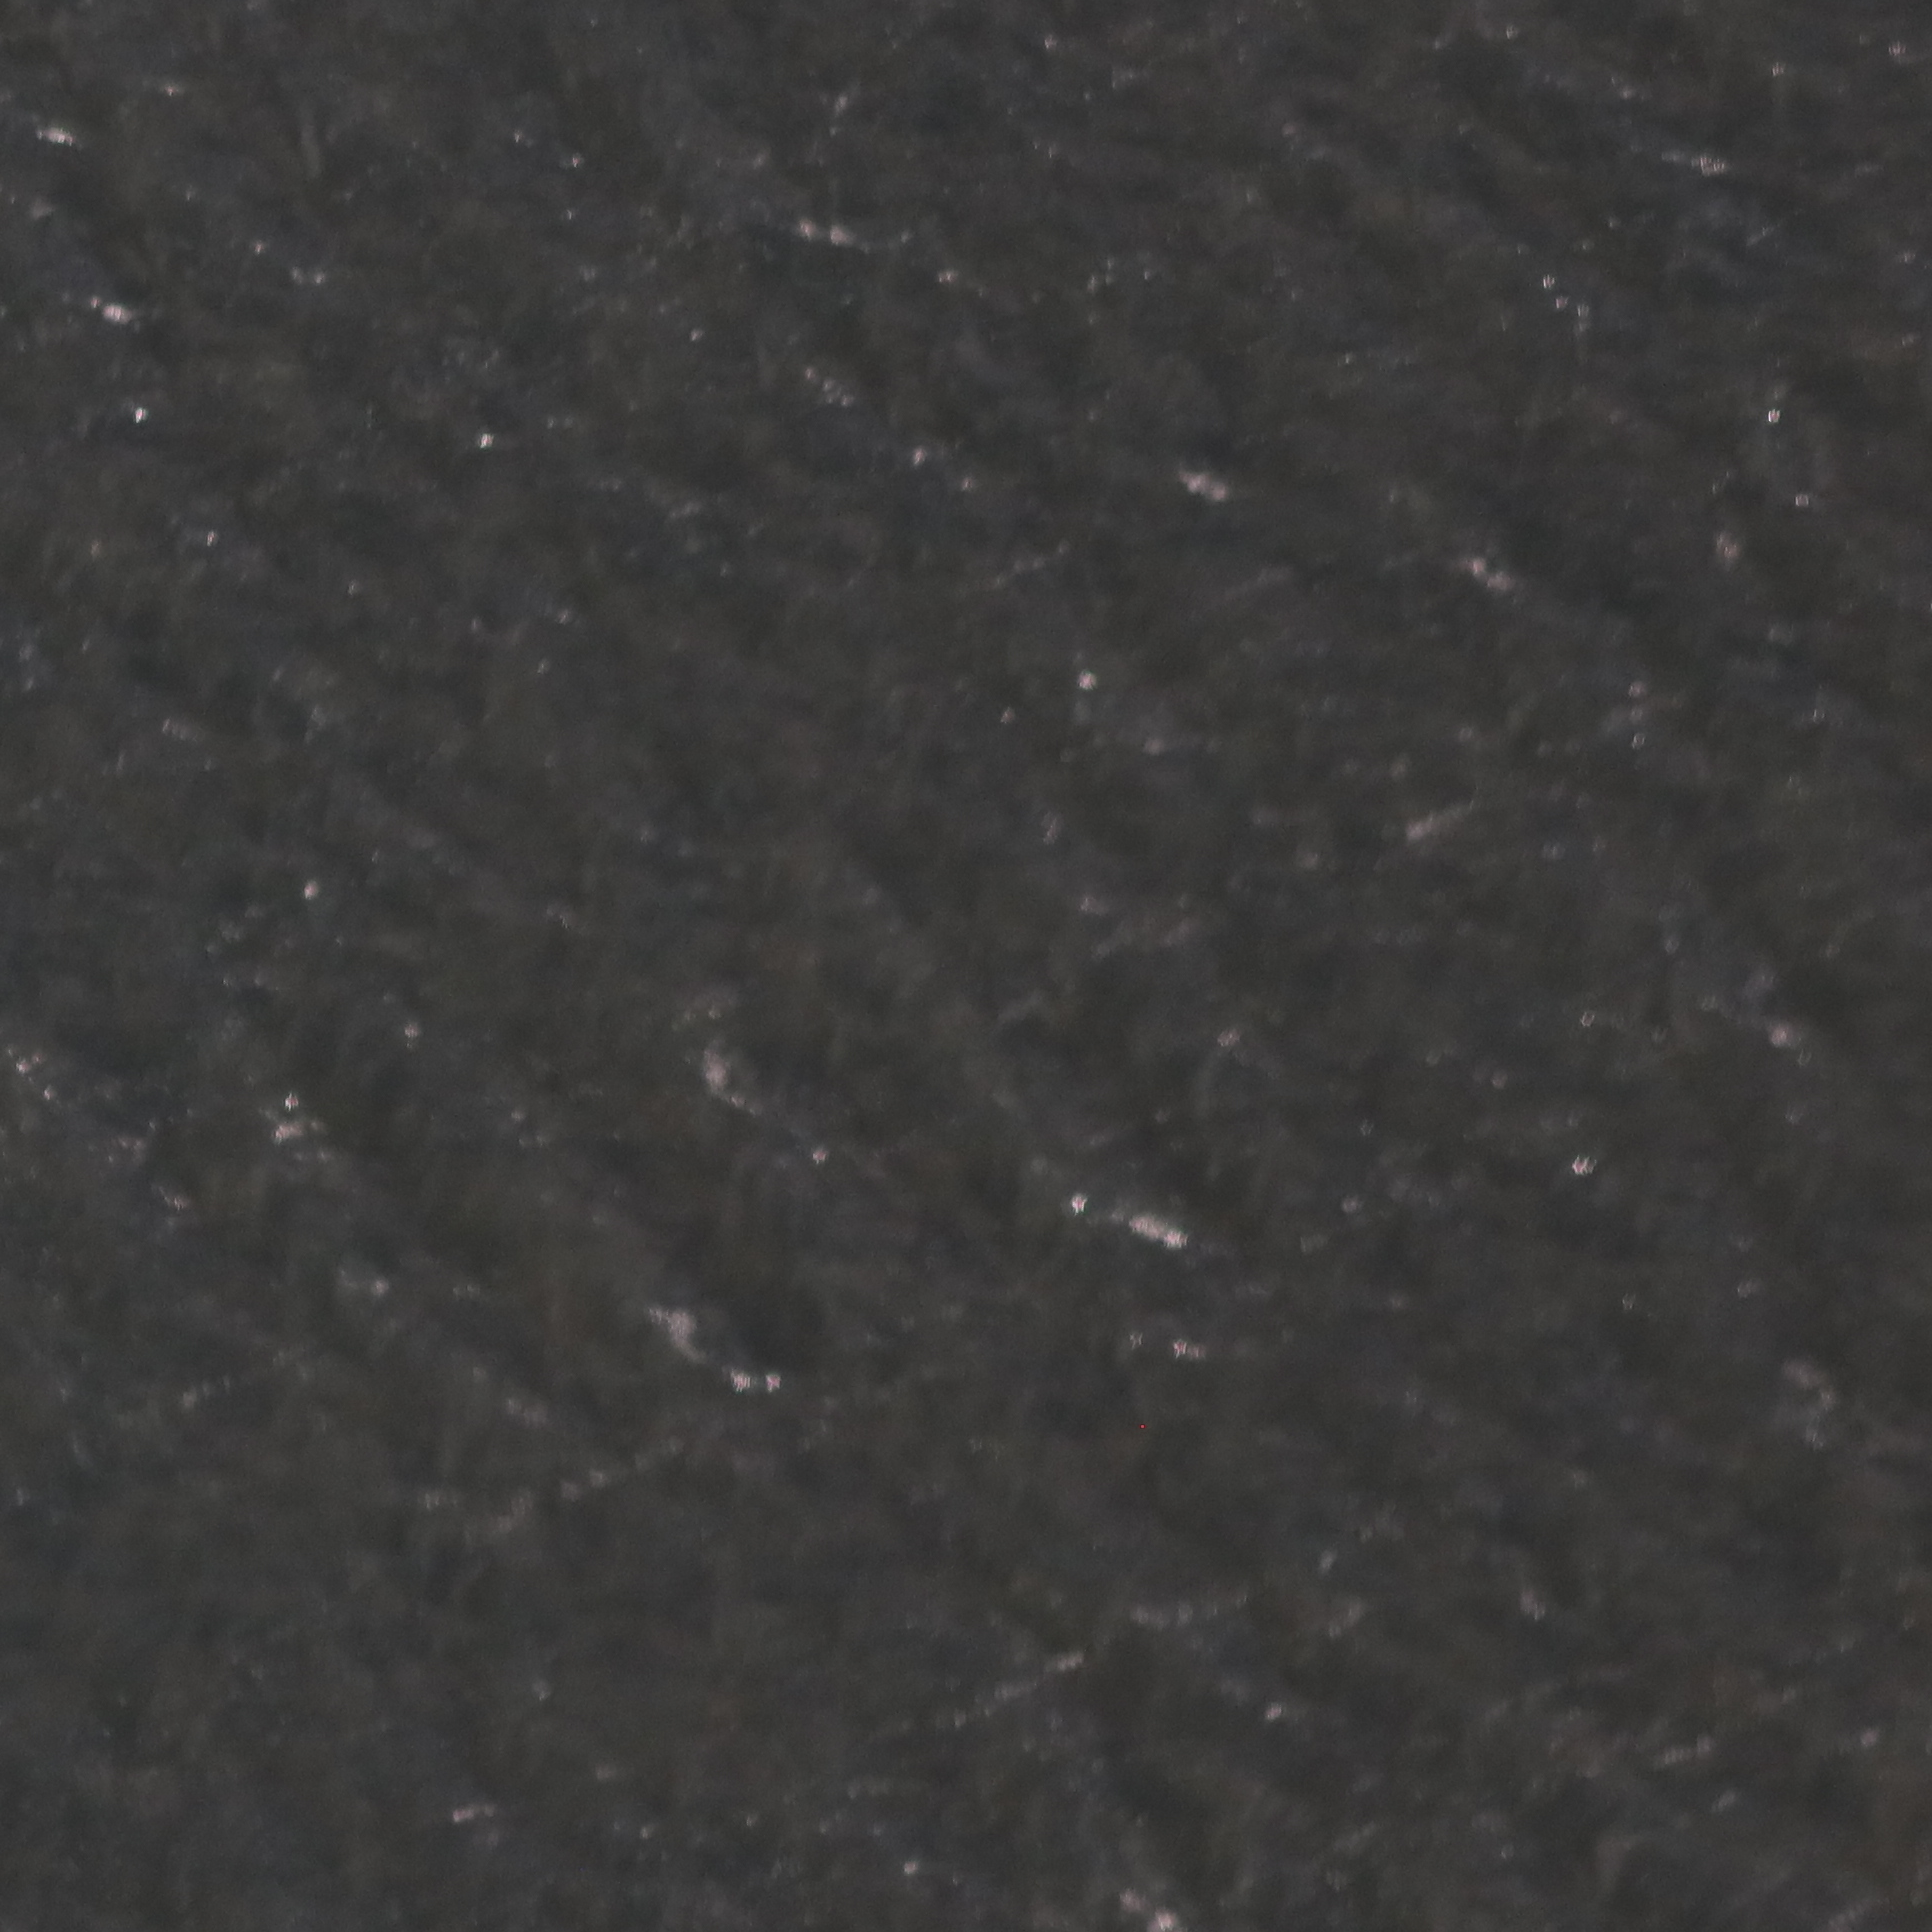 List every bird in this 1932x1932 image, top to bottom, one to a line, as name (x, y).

None